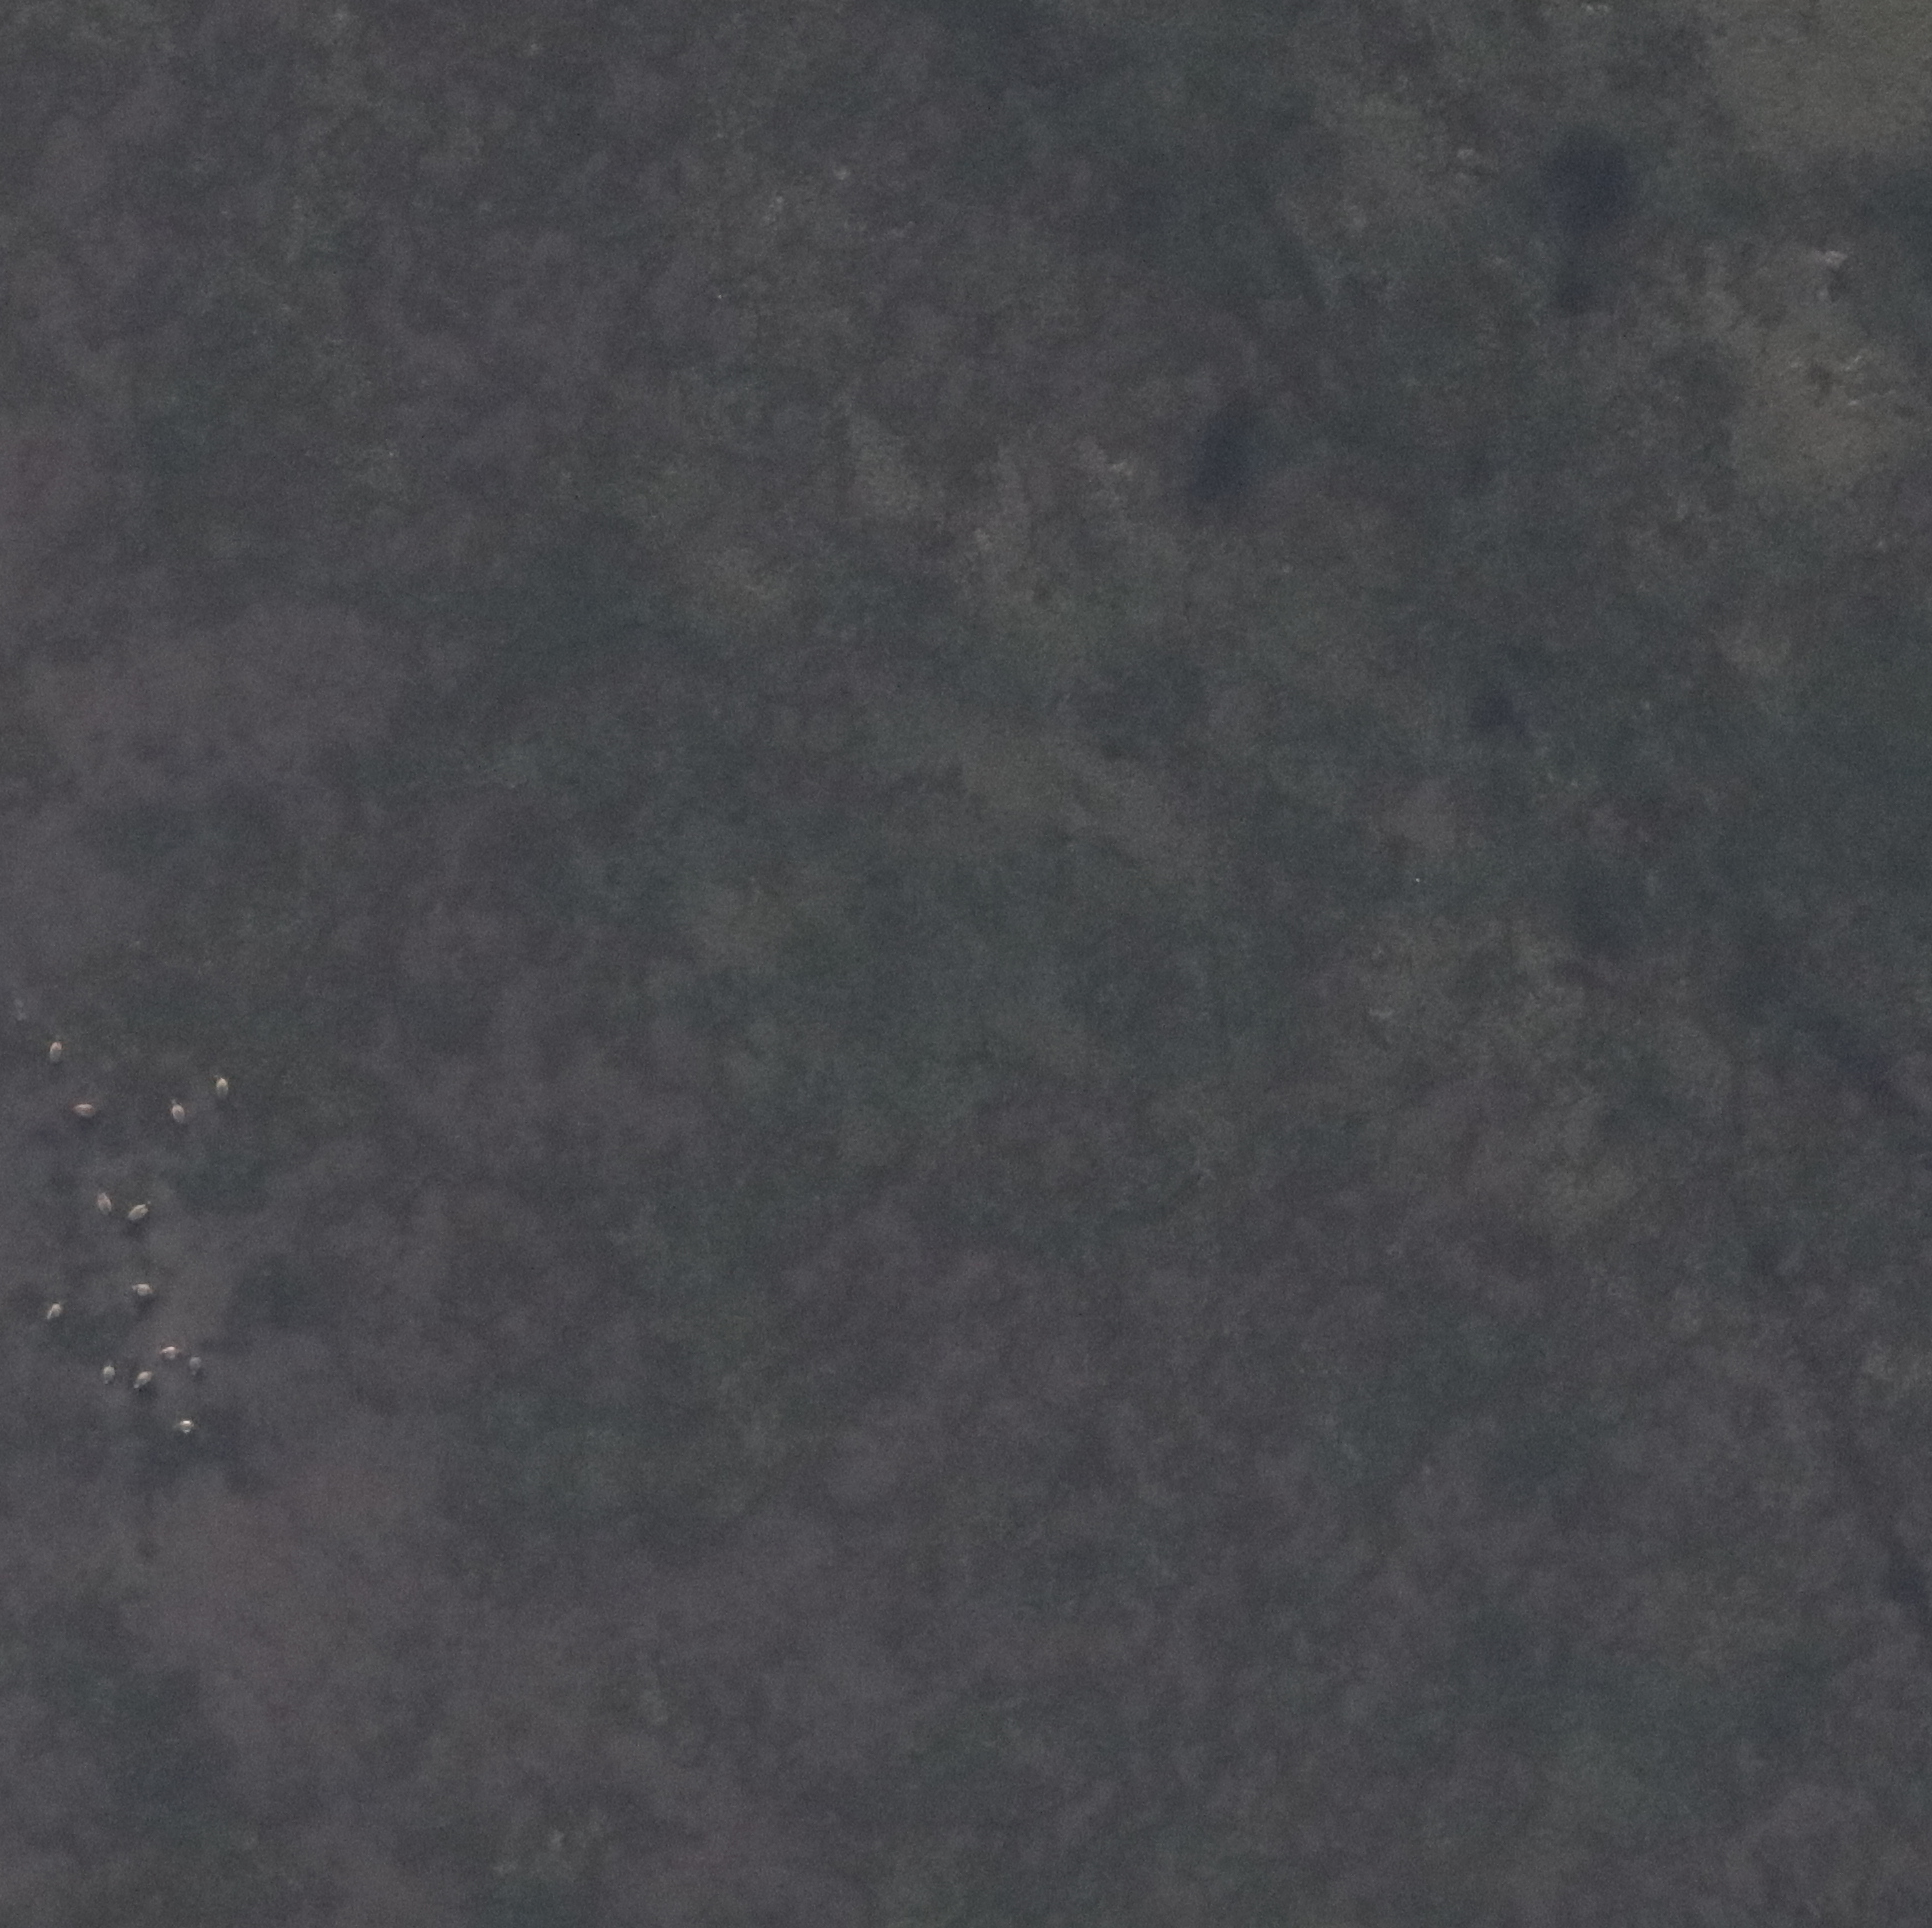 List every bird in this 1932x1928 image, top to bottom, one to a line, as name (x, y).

Canada goose (55, 1050)
Canada goose (224, 1090)
Canada goose (85, 1110)
Canada goose (178, 1114)
Canada goose (105, 1203)
Canada goose (137, 1213)
brant (143, 1288)
brant (53, 1312)
brant (166, 1352)
brant (196, 1364)
brant (111, 1376)
brant (138, 1378)
brant (186, 1424)